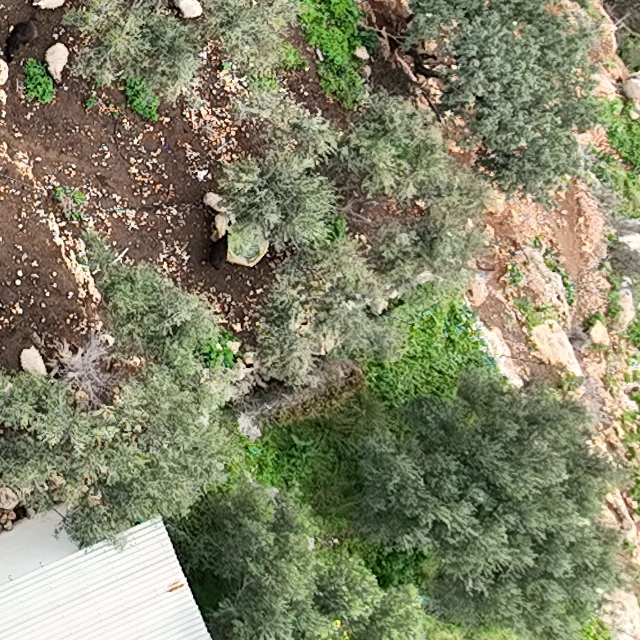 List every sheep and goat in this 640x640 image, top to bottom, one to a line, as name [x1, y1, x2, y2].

sheep [32, 0, 64, 10]
sheep [172, 0, 204, 21]
sheep [4, 19, 38, 62]
sheep [45, 44, 69, 83]
sheep [203, 191, 238, 222]
sheep [212, 214, 230, 235]
sheep [209, 230, 233, 268]
sheep [0, 274, 4, 313]
sheep [20, 346, 50, 378]